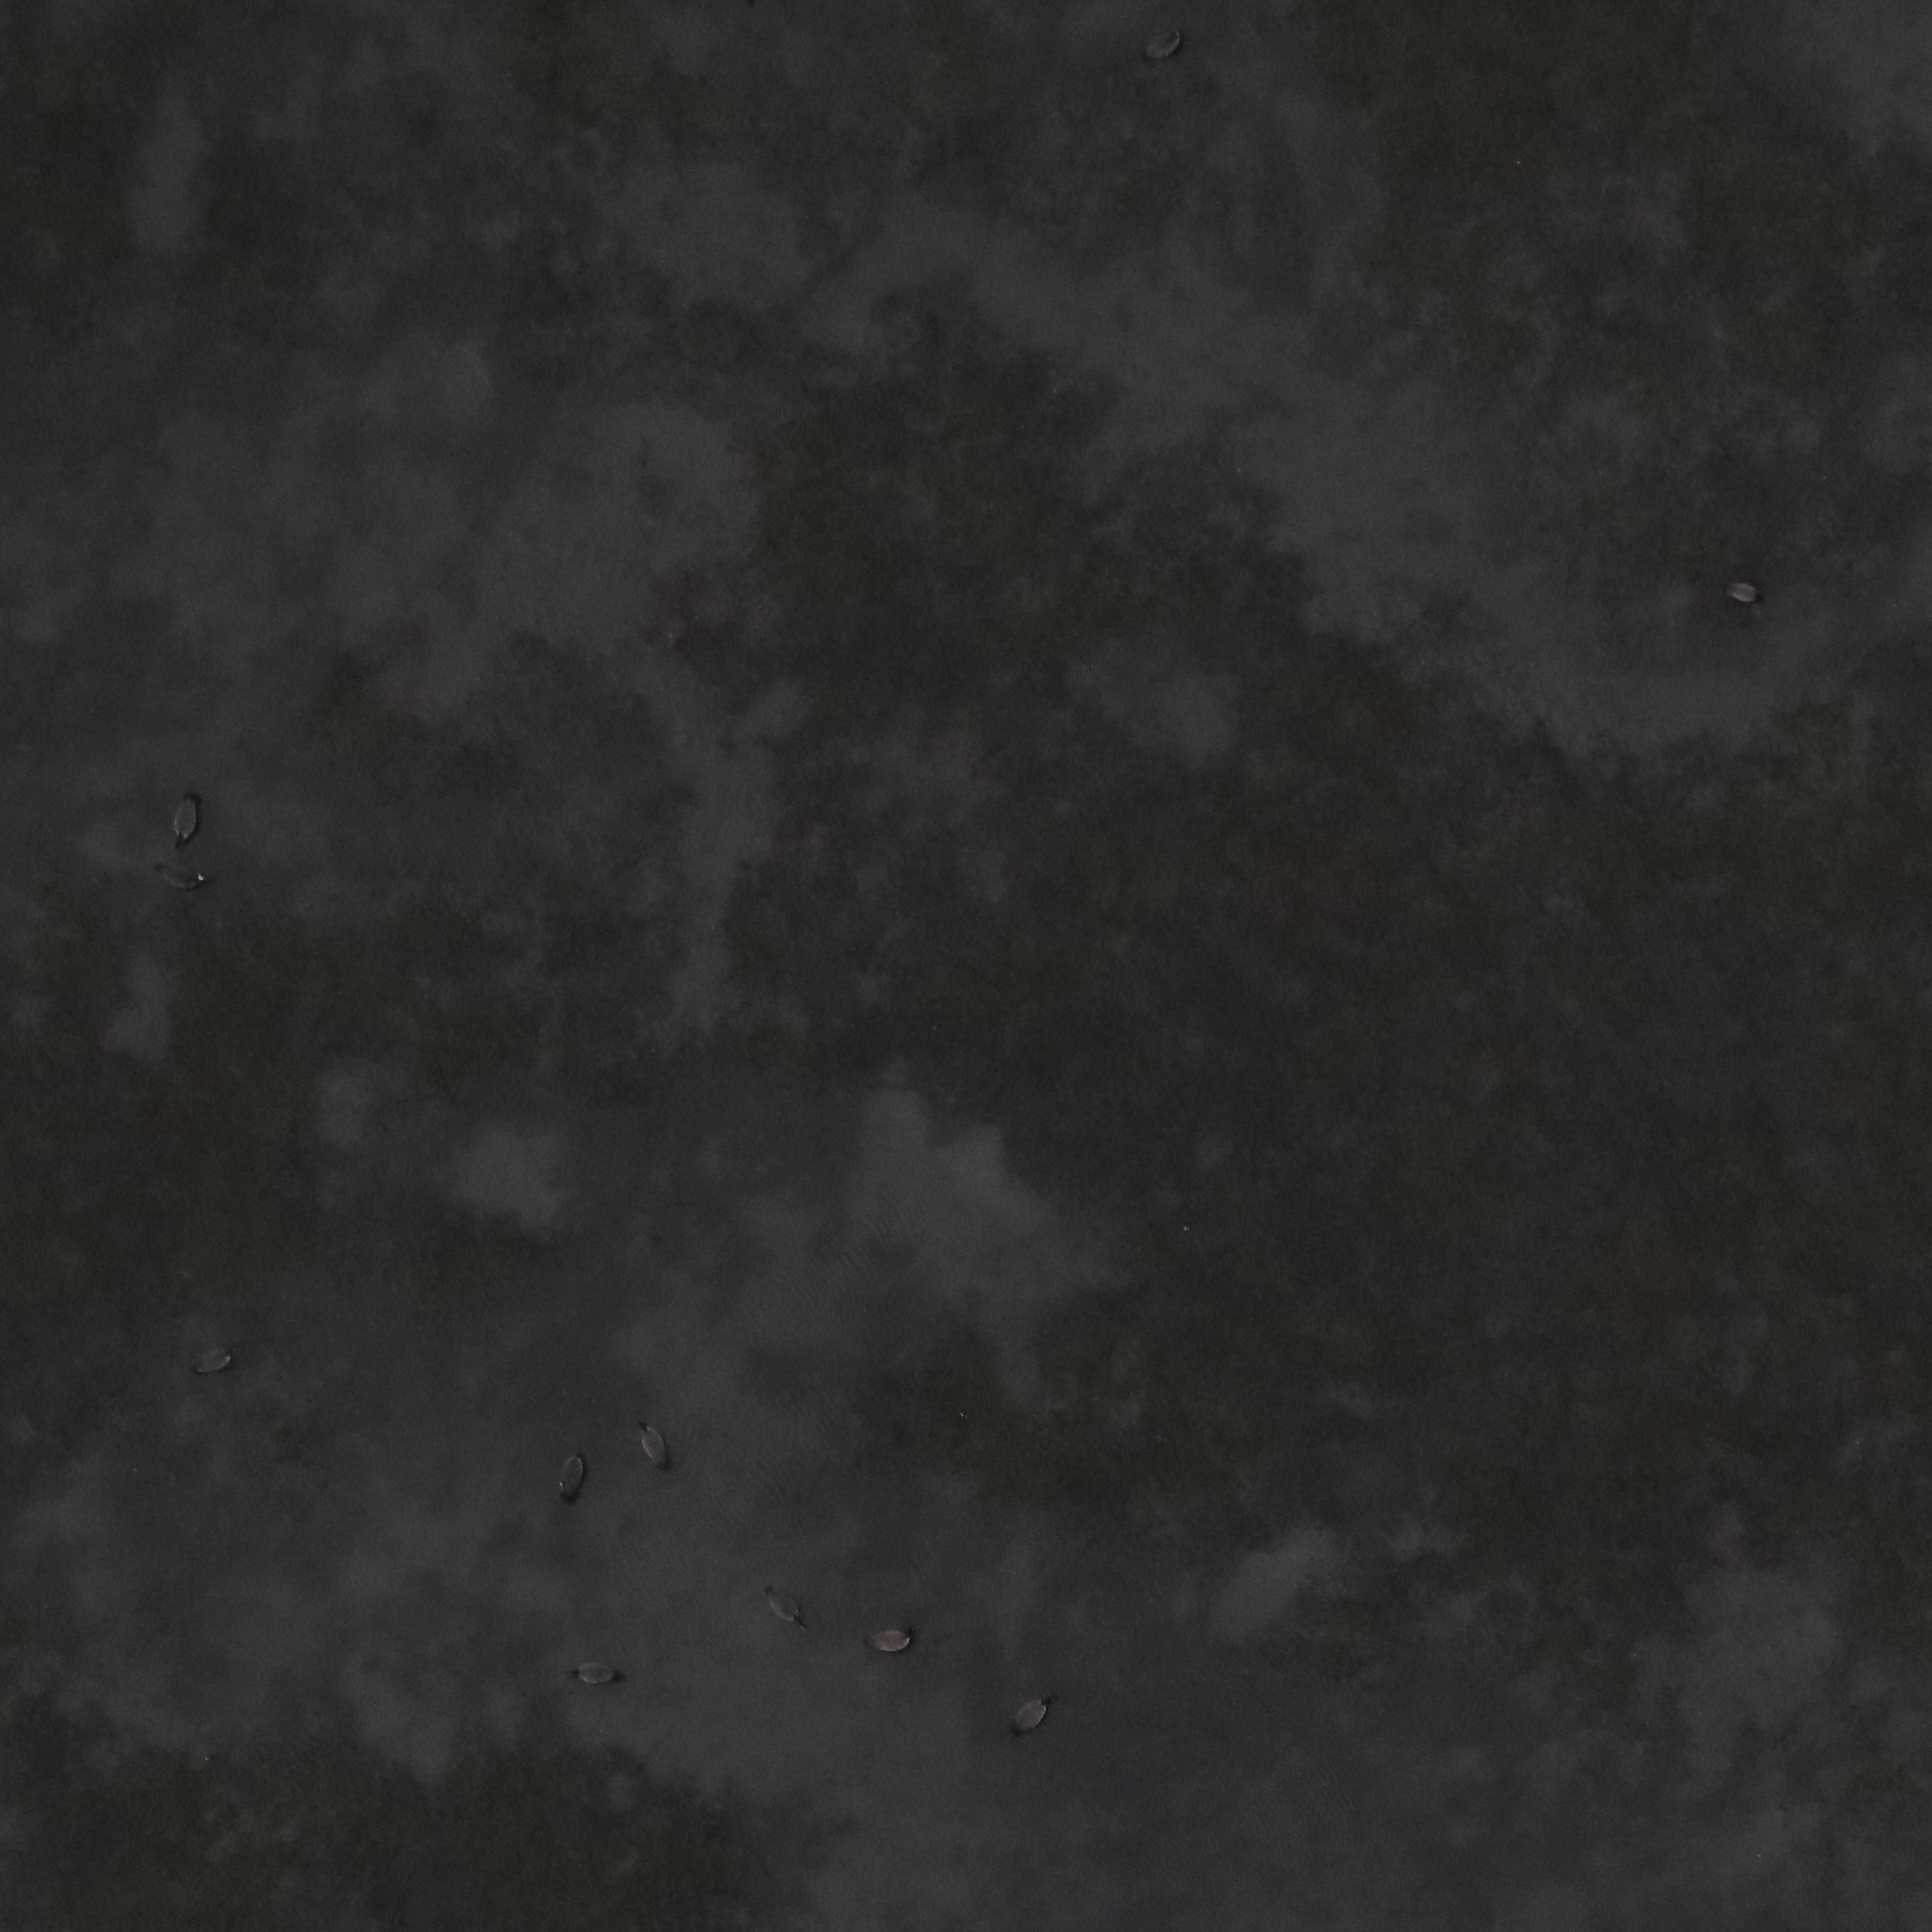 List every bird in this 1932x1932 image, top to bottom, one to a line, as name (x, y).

Canada goose (1170, 44)
Canada goose (1747, 592)
Canada goose (189, 819)
Canada goose (181, 880)
Canada goose (209, 1359)
Canada goose (652, 1443)
Canada goose (569, 1471)
Canada goose (779, 1598)
Canada goose (889, 1639)
Canada goose (591, 1671)
Canada goose (1032, 1716)